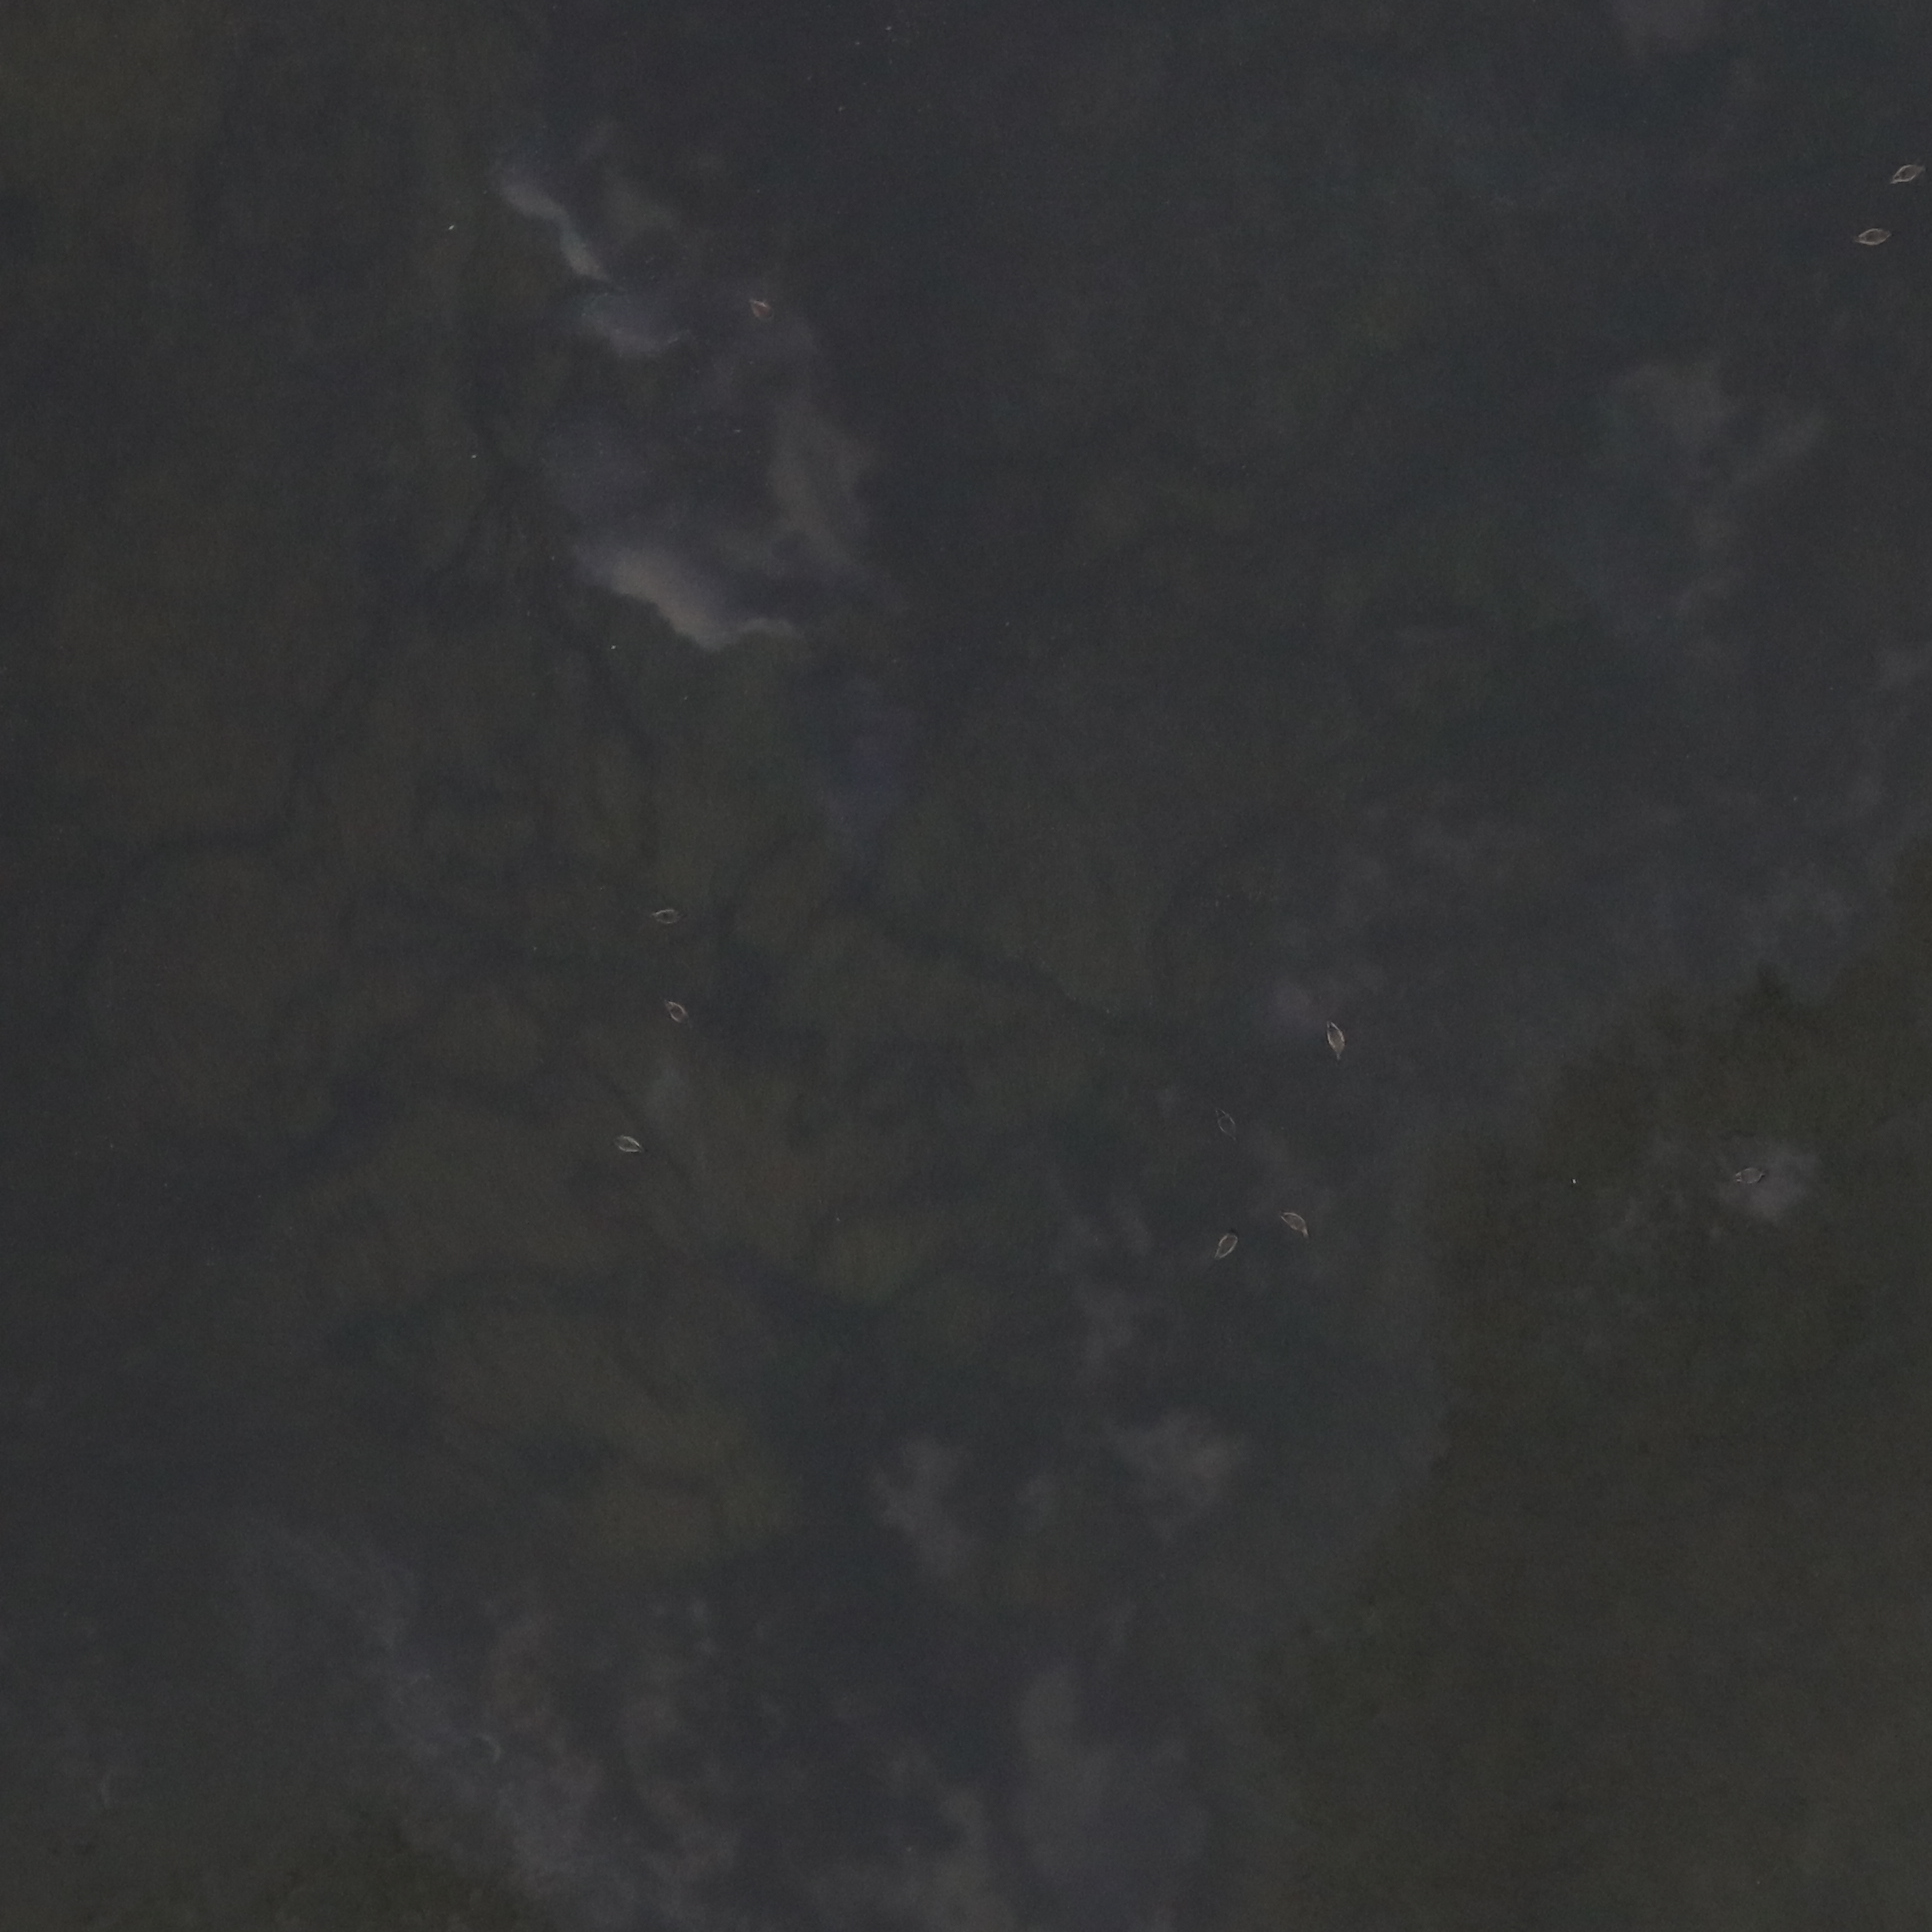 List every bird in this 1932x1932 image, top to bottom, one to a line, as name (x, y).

other bird (1907, 171)
other bird (1875, 238)
other bird (760, 307)
other bird (669, 916)
other bird (677, 1007)
other bird (1338, 1038)
other bird (1225, 1120)
other bird (627, 1141)
other bird (1749, 1175)
other bird (1293, 1224)
other bird (1225, 1243)